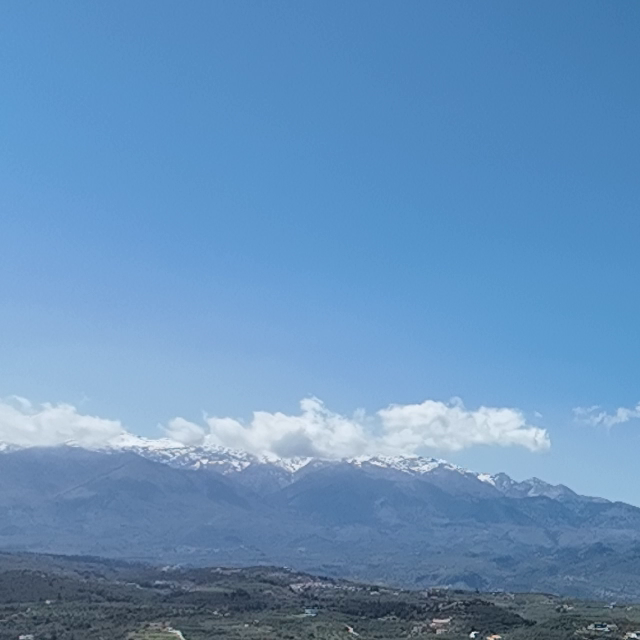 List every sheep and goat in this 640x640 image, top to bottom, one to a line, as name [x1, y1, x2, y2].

None